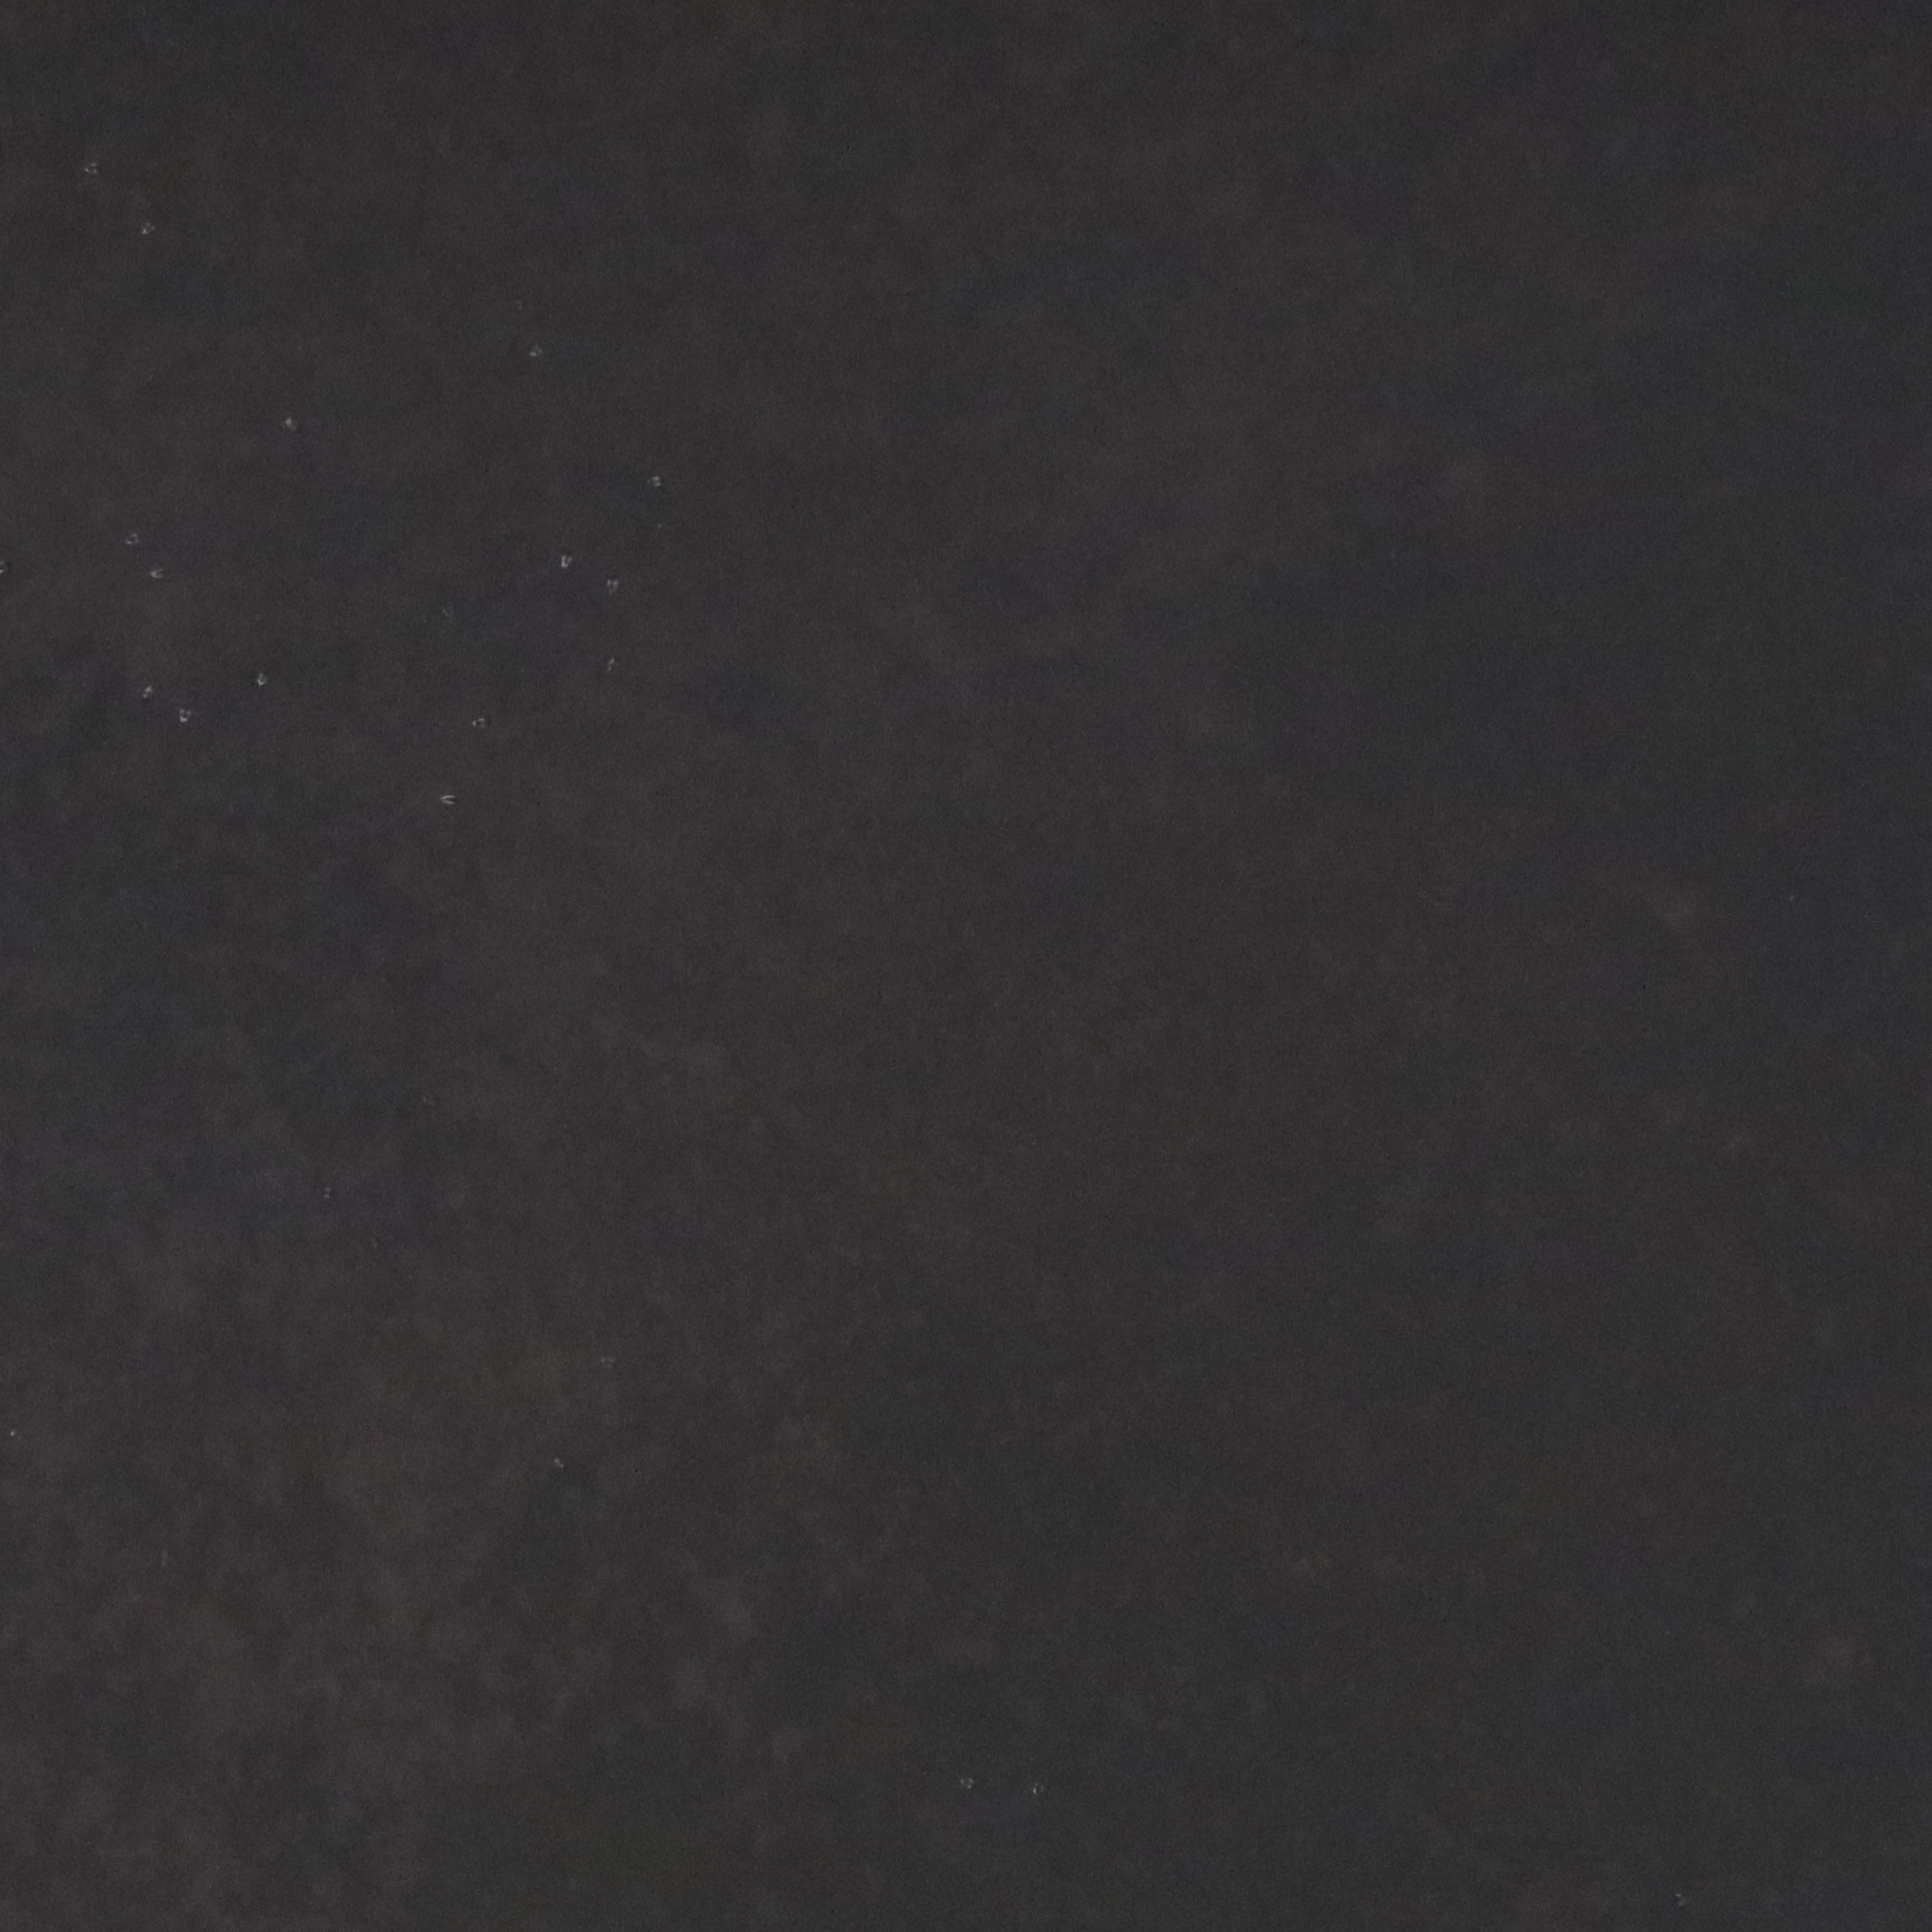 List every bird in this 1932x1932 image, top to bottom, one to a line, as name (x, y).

brant (94, 171)
brant (146, 228)
brant (526, 308)
brant (538, 354)
brant (286, 412)
brant (656, 484)
brant (131, 540)
brant (6, 561)
brant (566, 561)
brant (162, 571)
brant (610, 587)
brant (450, 604)
brant (612, 663)
brant (268, 670)
brant (147, 696)
brant (187, 717)
brant (480, 726)
brant (449, 792)
brant (436, 1096)
brant (330, 1194)
brant (378, 1241)
brant (610, 1356)
brant (12, 1438)
brant (965, 1788)
brant (1039, 1792)
brant (1673, 1897)